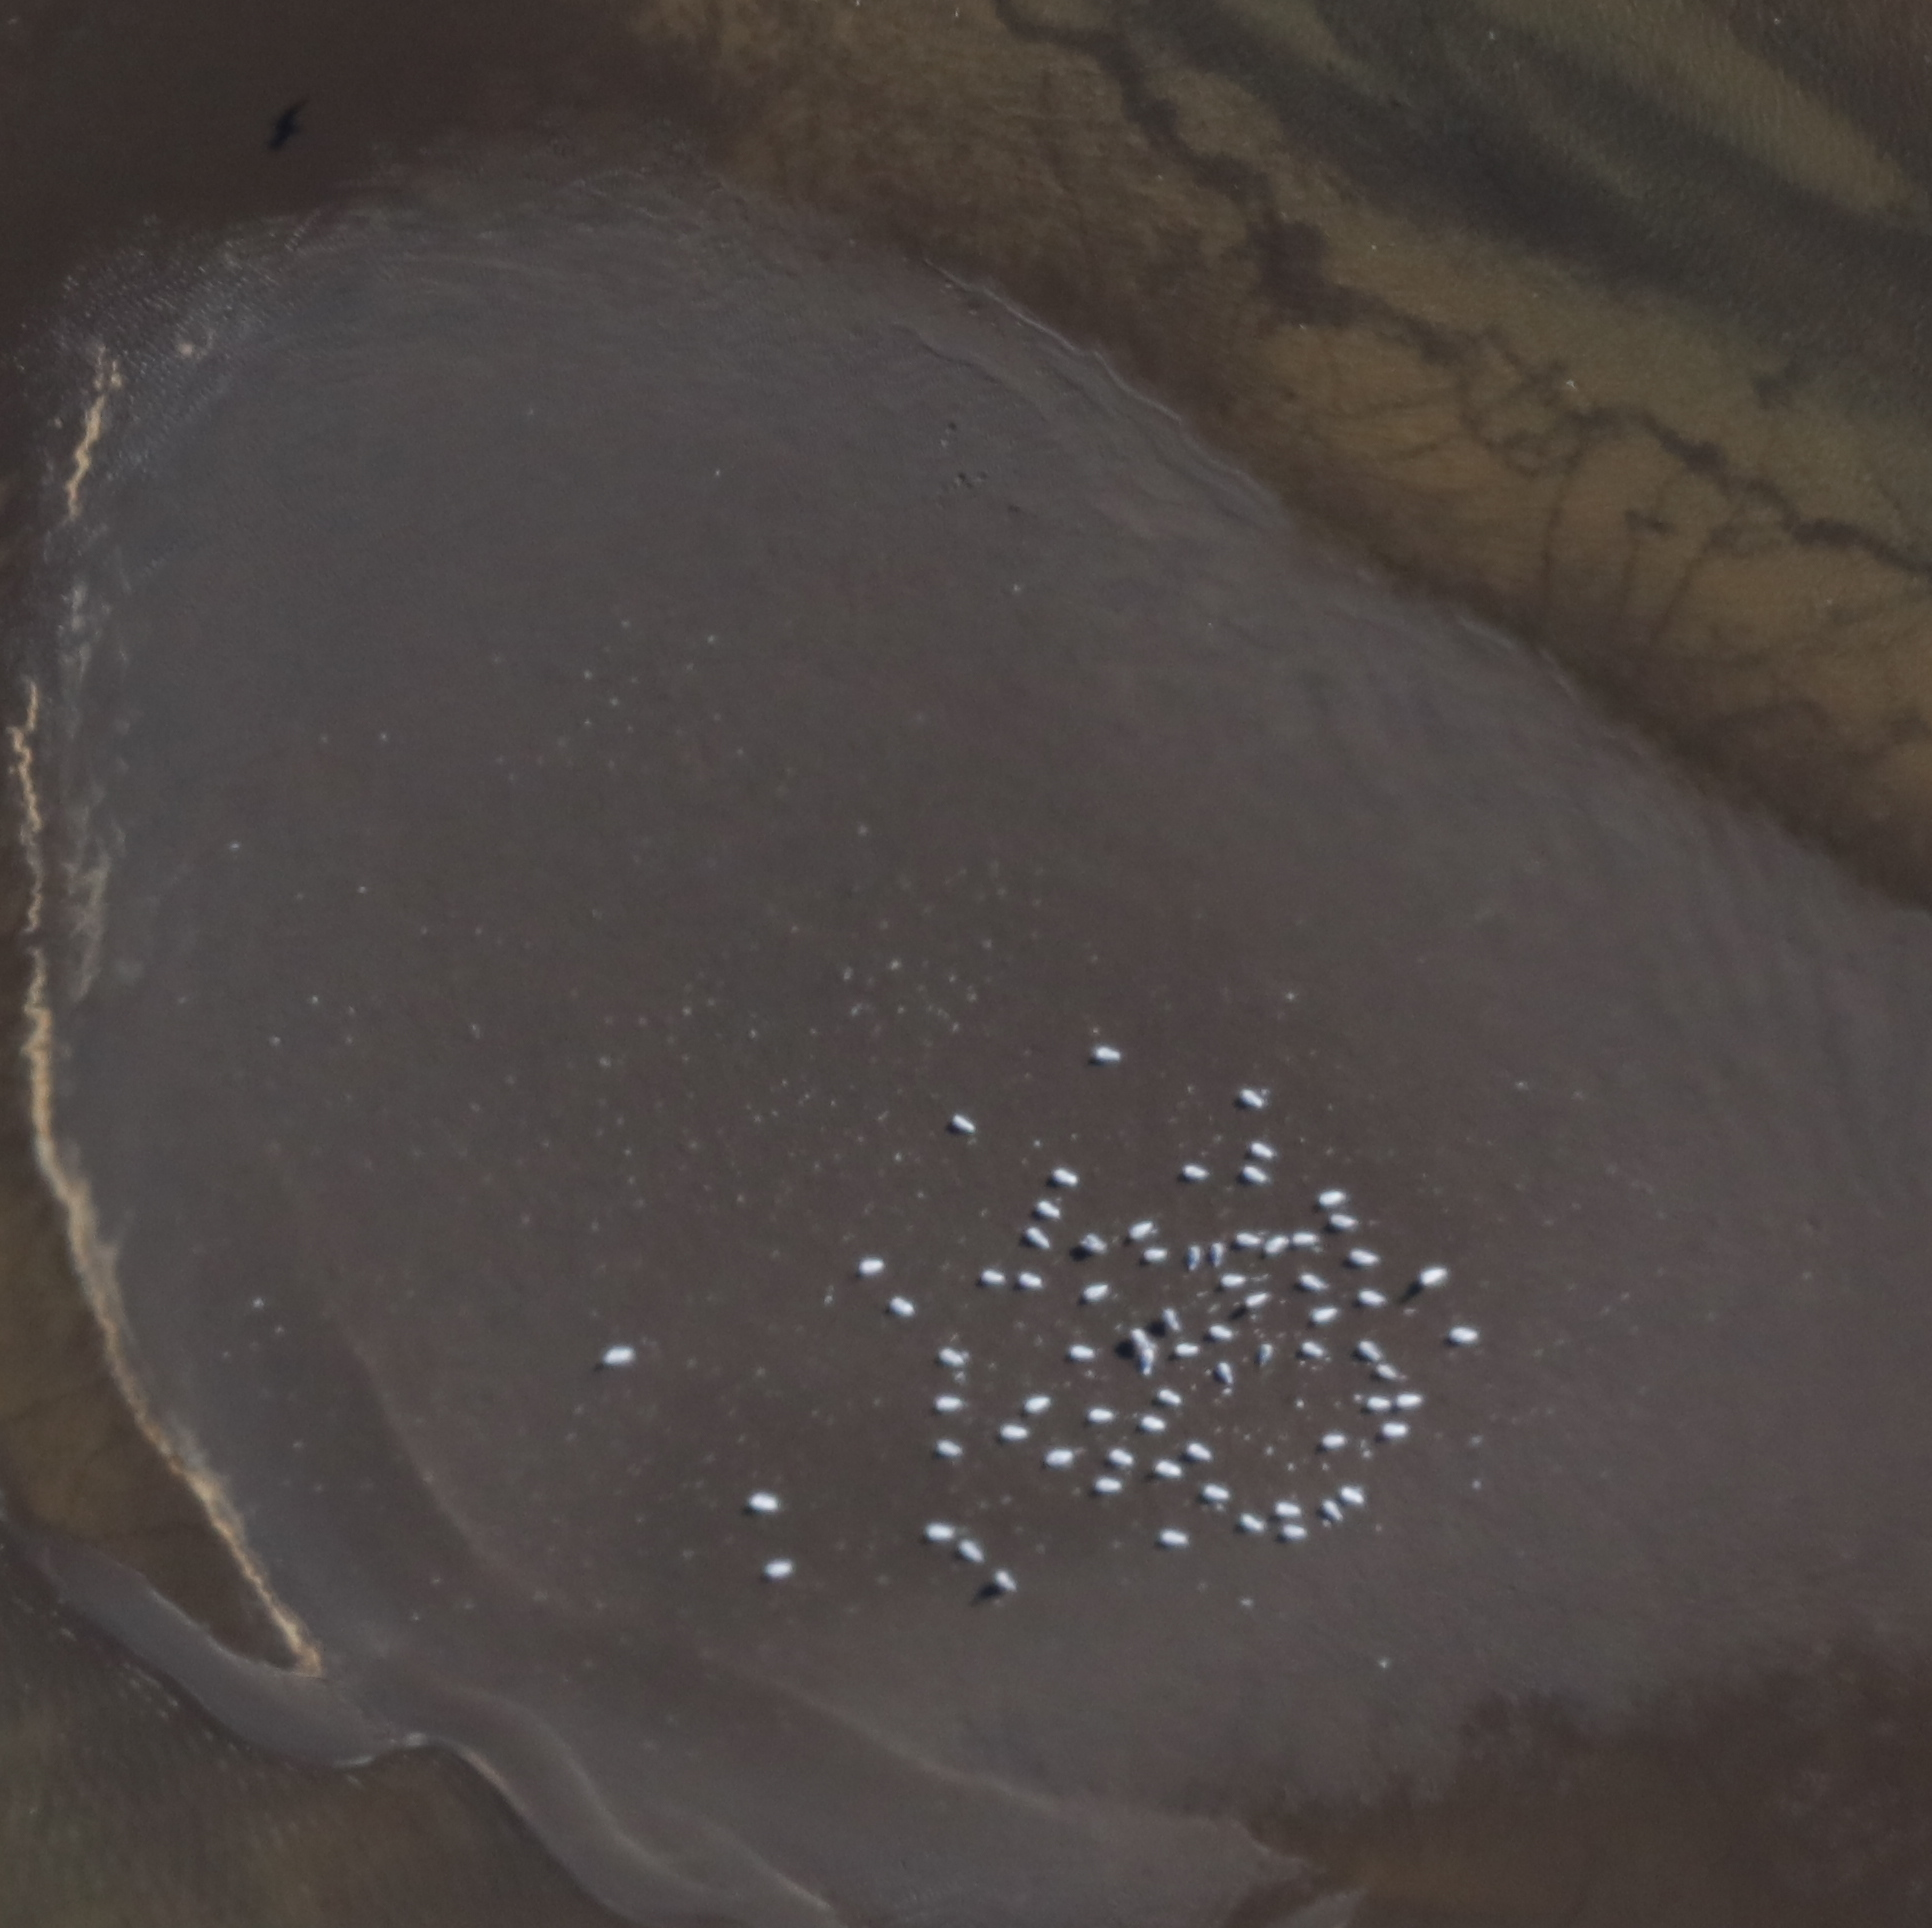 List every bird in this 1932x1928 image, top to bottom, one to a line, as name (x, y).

gull (1106, 1052)
gull (1255, 1095)
gull (960, 1121)
gull (1264, 1145)
gull (1252, 1172)
gull (1066, 1173)
gull (1193, 1173)
gull (1330, 1194)
gull (1050, 1208)
gull (1348, 1224)
gull (1141, 1225)
gull (1246, 1231)
gull (1306, 1232)
gull (1041, 1241)
gull (1277, 1241)
gull (1101, 1242)
gull (1153, 1251)
gull (1219, 1253)
gull (1191, 1260)
gull (1367, 1260)
gull (870, 1269)
gull (989, 1275)
gull (1317, 1275)
gull (1426, 1275)
gull (1038, 1283)
gull (1233, 1283)
gull (1100, 1292)
gull (1256, 1300)
gull (1371, 1300)
gull (902, 1308)
gull (1173, 1317)
gull (1320, 1318)
gull (1219, 1333)
gull (1463, 1338)
gull (1140, 1341)
gull (1368, 1349)
gull (1086, 1352)
gull (1304, 1353)
gull (1191, 1355)
gull (621, 1356)
gull (1260, 1357)
gull (953, 1364)
gull (1146, 1366)
gull (1230, 1375)
gull (1389, 1375)
gull (1171, 1396)
gull (1409, 1398)
gull (945, 1400)
gull (1037, 1403)
gull (1374, 1404)
gull (1102, 1415)
gull (1144, 1420)
gull (1394, 1426)
gull (1017, 1429)
gull (951, 1447)
gull (1332, 1447)
gull (1205, 1451)
gull (1125, 1452)
gull (1075, 1458)
gull (1164, 1465)
gull (1111, 1484)
gull (1215, 1490)
gull (1356, 1491)
gull (770, 1500)
gull (1292, 1509)
gull (1333, 1513)
gull (1256, 1524)
gull (944, 1529)
gull (1296, 1533)
gull (1175, 1538)
gull (970, 1553)
gull (779, 1571)
gull (1009, 1580)